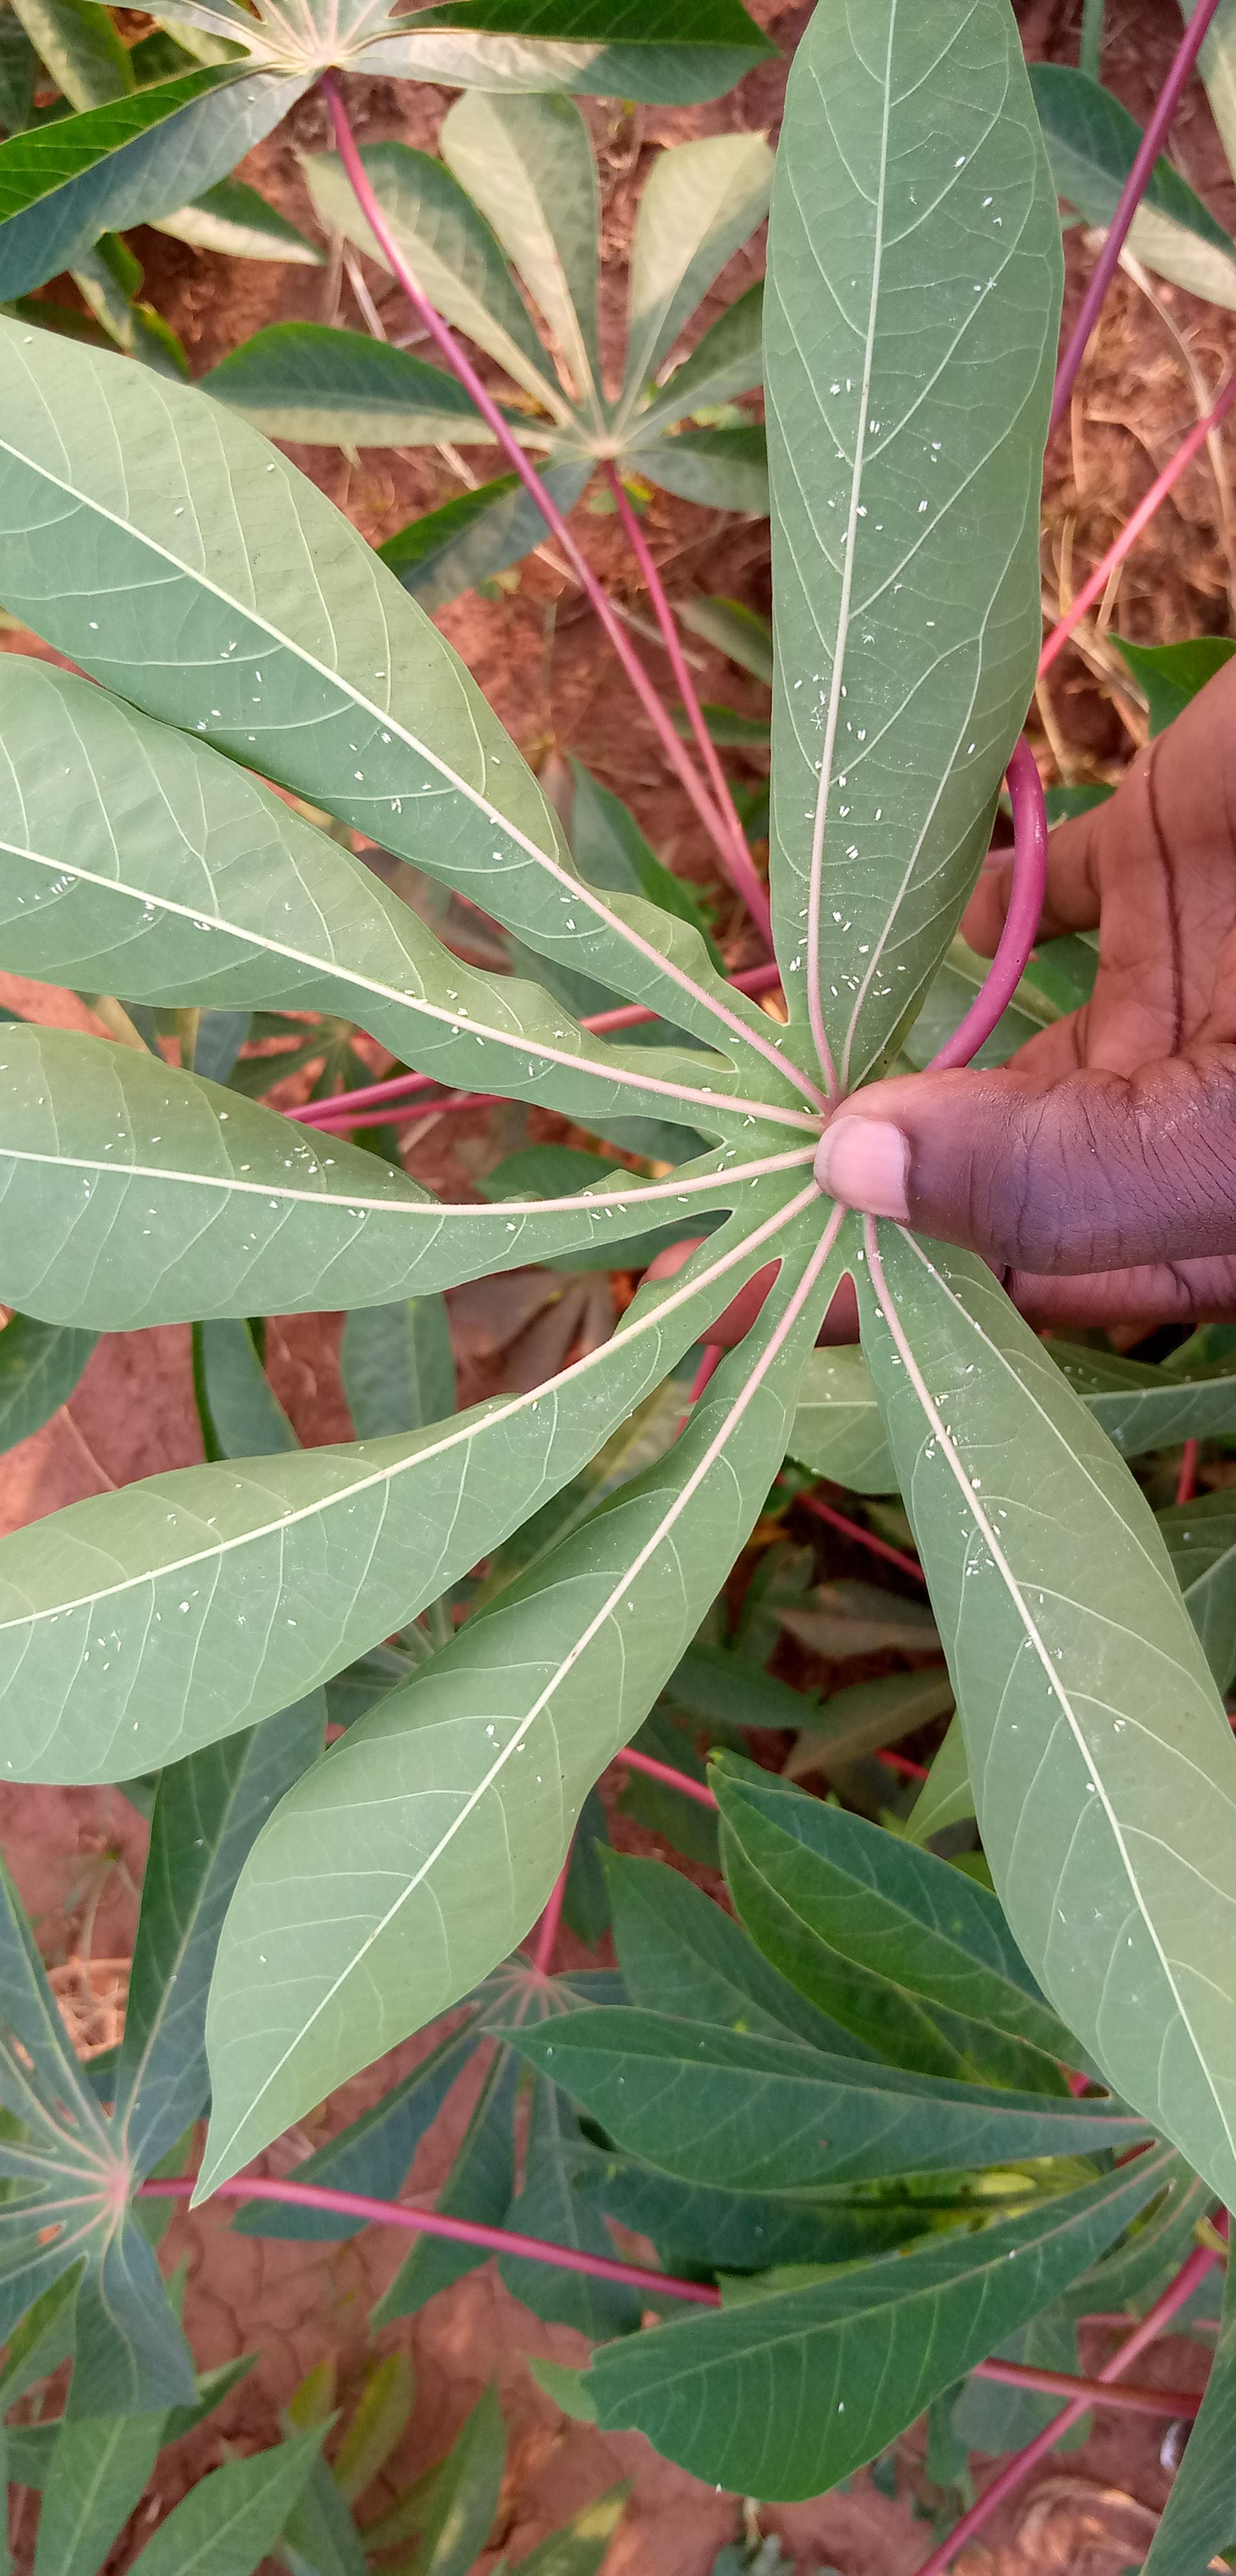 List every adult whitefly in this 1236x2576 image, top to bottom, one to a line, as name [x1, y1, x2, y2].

whitefly [247, 91, 256, 103]
whitefly [952, 153, 970, 169]
whitefly [907, 190, 917, 204]
whitefly [980, 194, 995, 211]
whitefly [990, 214, 1007, 231]
whitefly [984, 276, 1000, 295]
whitefly [850, 277, 858, 289]
whitefly [968, 281, 985, 297]
whitefly [23, 335, 33, 345]
whitefly [843, 376, 856, 392]
whitefly [827, 381, 843, 400]
whitefly [864, 417, 888, 439]
whitefly [930, 439, 945, 454]
whitefly [832, 448, 851, 462]
whitefly [928, 453, 944, 467]
whitefly [266, 461, 279, 473]
whitefly [824, 497, 841, 511]
whitefly [915, 498, 933, 517]
whitefly [850, 504, 874, 523]
whitefly [173, 505, 186, 518]
whitefly [872, 522, 890, 536]
whitefly [837, 529, 850, 548]
whitefly [890, 579, 907, 596]
whitefly [922, 617, 941, 633]
whitefly [88, 621, 102, 633]
whitefly [858, 630, 883, 649]
whitefly [228, 638, 238, 651]
whitefly [219, 651, 231, 659]
whitefly [373, 669, 388, 679]
whitefly [253, 670, 265, 684]
whitefly [810, 670, 823, 687]
whitefly [791, 674, 807, 695]
whitefly [838, 682, 856, 700]
whitefly [250, 696, 263, 705]
whitefly [807, 708, 826, 734]
whitefly [209, 708, 224, 717]
whitefly [196, 719, 208, 733]
whitefly [843, 719, 856, 736]
whitefly [854, 726, 870, 746]
whitefly [379, 730, 393, 744]
whitefly [247, 734, 259, 744]
whitefly [965, 741, 980, 759]
whitefly [348, 741, 361, 753]
whitefly [489, 754, 502, 766]
whitefly [808, 757, 826, 773]
whitefly [63, 764, 76, 777]
whitefly [353, 769, 364, 782]
whitefly [834, 771, 850, 791]
whitefly [420, 782, 435, 791]
whitefly [389, 797, 405, 815]
whitefly [835, 800, 854, 821]
whitefly [872, 805, 888, 828]
whitefly [800, 810, 821, 824]
whitefly [489, 815, 499, 825]
whitefly [843, 840, 861, 862]
whitefly [491, 851, 505, 862]
whitefly [61, 874, 69, 886]
whitefly [65, 875, 77, 884]
whitefly [53, 881, 64, 893]
whitefly [50, 885, 60, 896]
whitefly [33, 892, 43, 900]
whitefly [570, 893, 580, 902]
whitefly [15, 895, 28, 905]
whitefly [557, 896, 572, 905]
whitefly [144, 899, 157, 911]
whitefly [283, 900, 292, 913]
whitefly [796, 905, 812, 921]
whitefly [829, 906, 847, 925]
whitefly [141, 911, 154, 923]
whitefly [563, 918, 577, 933]
whitefly [192, 919, 201, 932]
whitefly [201, 921, 214, 934]
whitefly [794, 934, 814, 949]
whitefly [853, 942, 872, 958]
whitefly [784, 952, 805, 973]
whitefly [894, 961, 908, 975]
whitefly [872, 965, 888, 980]
whitefly [839, 972, 853, 983]
whitefly [851, 973, 862, 986]
whitefly [846, 980, 859, 992]
whitefly [829, 982, 843, 1001]
whitefly [870, 984, 885, 1004]
whitefly [402, 987, 417, 998]
whitefly [879, 987, 896, 998]
whitefly [444, 987, 461, 999]
whitefly [418, 998, 430, 1005]
whitefly [455, 1006, 472, 1018]
whitefly [449, 1023, 463, 1036]
whitefly [8, 1024, 18, 1031]
whitefly [552, 1028, 568, 1041]
whitefly [729, 1034, 740, 1046]
whitefly [474, 1036, 486, 1046]
whitefly [772, 1037, 787, 1048]
whitefly [527, 1063, 535, 1079]
whitefly [1, 1064, 10, 1071]
whitefly [11, 1086, 19, 1094]
whitefly [700, 1086, 715, 1094]
whitefly [37, 1095, 44, 1106]
whitefly [163, 1096, 171, 1108]
whitefly [183, 1098, 191, 1108]
whitefly [801, 1103, 812, 1115]
whitefly [116, 1109, 122, 1119]
whitefly [217, 1110, 230, 1121]
whitefly [747, 1113, 756, 1126]
whitefly [741, 1118, 751, 1128]
whitefly [117, 1130, 128, 1139]
whitefly [150, 1135, 164, 1144]
whitefly [104, 1141, 113, 1153]
whitefly [294, 1143, 309, 1153]
whitefly [725, 1146, 738, 1160]
whitefly [299, 1151, 312, 1161]
whitefly [323, 1156, 339, 1166]
whitefly [283, 1157, 296, 1170]
whitefly [716, 1160, 726, 1172]
whitefly [239, 1163, 253, 1173]
whitefly [308, 1164, 320, 1176]
whitefly [386, 1170, 398, 1179]
whitefly [749, 1176, 762, 1187]
whitefly [80, 1177, 93, 1189]
whitefly [82, 1188, 92, 1201]
whitefly [676, 1194, 690, 1205]
whitefly [268, 1198, 280, 1211]
whitefly [615, 1202, 628, 1213]
whitefly [603, 1206, 614, 1219]
whitefly [147, 1206, 158, 1217]
whitefly [346, 1207, 358, 1219]
whitefly [357, 1209, 370, 1221]
whitefly [588, 1210, 601, 1221]
whitefly [505, 1221, 518, 1233]
whitefly [142, 1227, 152, 1238]
whitefly [248, 1231, 257, 1241]
whitefly [242, 1243, 251, 1252]
whitefly [854, 1248, 868, 1264]
whitefly [871, 1250, 886, 1265]
whitefly [924, 1261, 936, 1273]
whitefly [953, 1292, 962, 1300]
whitefly [873, 1304, 887, 1320]
whitefly [971, 1320, 982, 1332]
whitefly [888, 1353, 901, 1359]
whitefly [891, 1359, 903, 1365]
whitefly [964, 1363, 976, 1374]
whitefly [937, 1392, 950, 1399]
whitefly [933, 1395, 940, 1407]
whitefly [530, 1400, 541, 1414]
whitefly [483, 1412, 494, 1421]
whitefly [946, 1423, 953, 1437]
whitefly [951, 1435, 959, 1446]
whitefly [928, 1436, 937, 1447]
whitefly [357, 1444, 369, 1453]
whitefly [924, 1449, 939, 1462]
whitefly [968, 1477, 985, 1489]
whitefly [234, 1482, 244, 1490]
whitefly [280, 1508, 294, 1516]
whitefly [997, 1508, 1008, 1519]
whitefly [165, 1511, 178, 1520]
whitefly [205, 1515, 220, 1525]
whitefly [990, 1522, 1006, 1536]
whitefly [958, 1527, 969, 1539]
whitefly [1182, 1531, 1192, 1542]
whitefly [966, 1558, 979, 1566]
whitefly [984, 1558, 997, 1568]
whitefly [964, 1565, 973, 1577]
whitefly [971, 1569, 982, 1577]
whitefly [191, 1589, 203, 1599]
whitefly [1037, 1592, 1047, 1604]
whitefly [626, 1598, 637, 1613]
whitefly [178, 1601, 192, 1616]
whitefly [65, 1607, 73, 1620]
whitefly [153, 1610, 164, 1621]
whitefly [237, 1613, 248, 1627]
whitefly [50, 1615, 60, 1625]
whitefly [286, 1618, 298, 1626]
whitefly [96, 1636, 109, 1648]
whitefly [1022, 1638, 1035, 1650]
whitefly [1056, 1647, 1063, 1662]
whitefly [82, 1649, 93, 1663]
whitefly [101, 1661, 113, 1673]
whitefly [1045, 1683, 1054, 1697]
whitefly [1114, 1717, 1127, 1725]
whitefly [131, 1719, 143, 1731]
whitefly [483, 1721, 498, 1736]
whitefly [1008, 1723, 1019, 1732]
whitefly [1112, 1723, 1122, 1734]
whitefly [491, 1739, 503, 1748]
whitefly [515, 1741, 527, 1753]
whitefly [5, 1758, 15, 1770]
whitefly [533, 1774, 544, 1785]
whitefly [1084, 1780, 1096, 1794]
whitefly [1125, 1935, 1136, 1951]
whitefly [257, 1953, 268, 1965]
whitefly [1007, 2248, 1021, 2261]
whitefly [836, 2400, 848, 2416]
whitefly [713, 2481, 724, 2495]